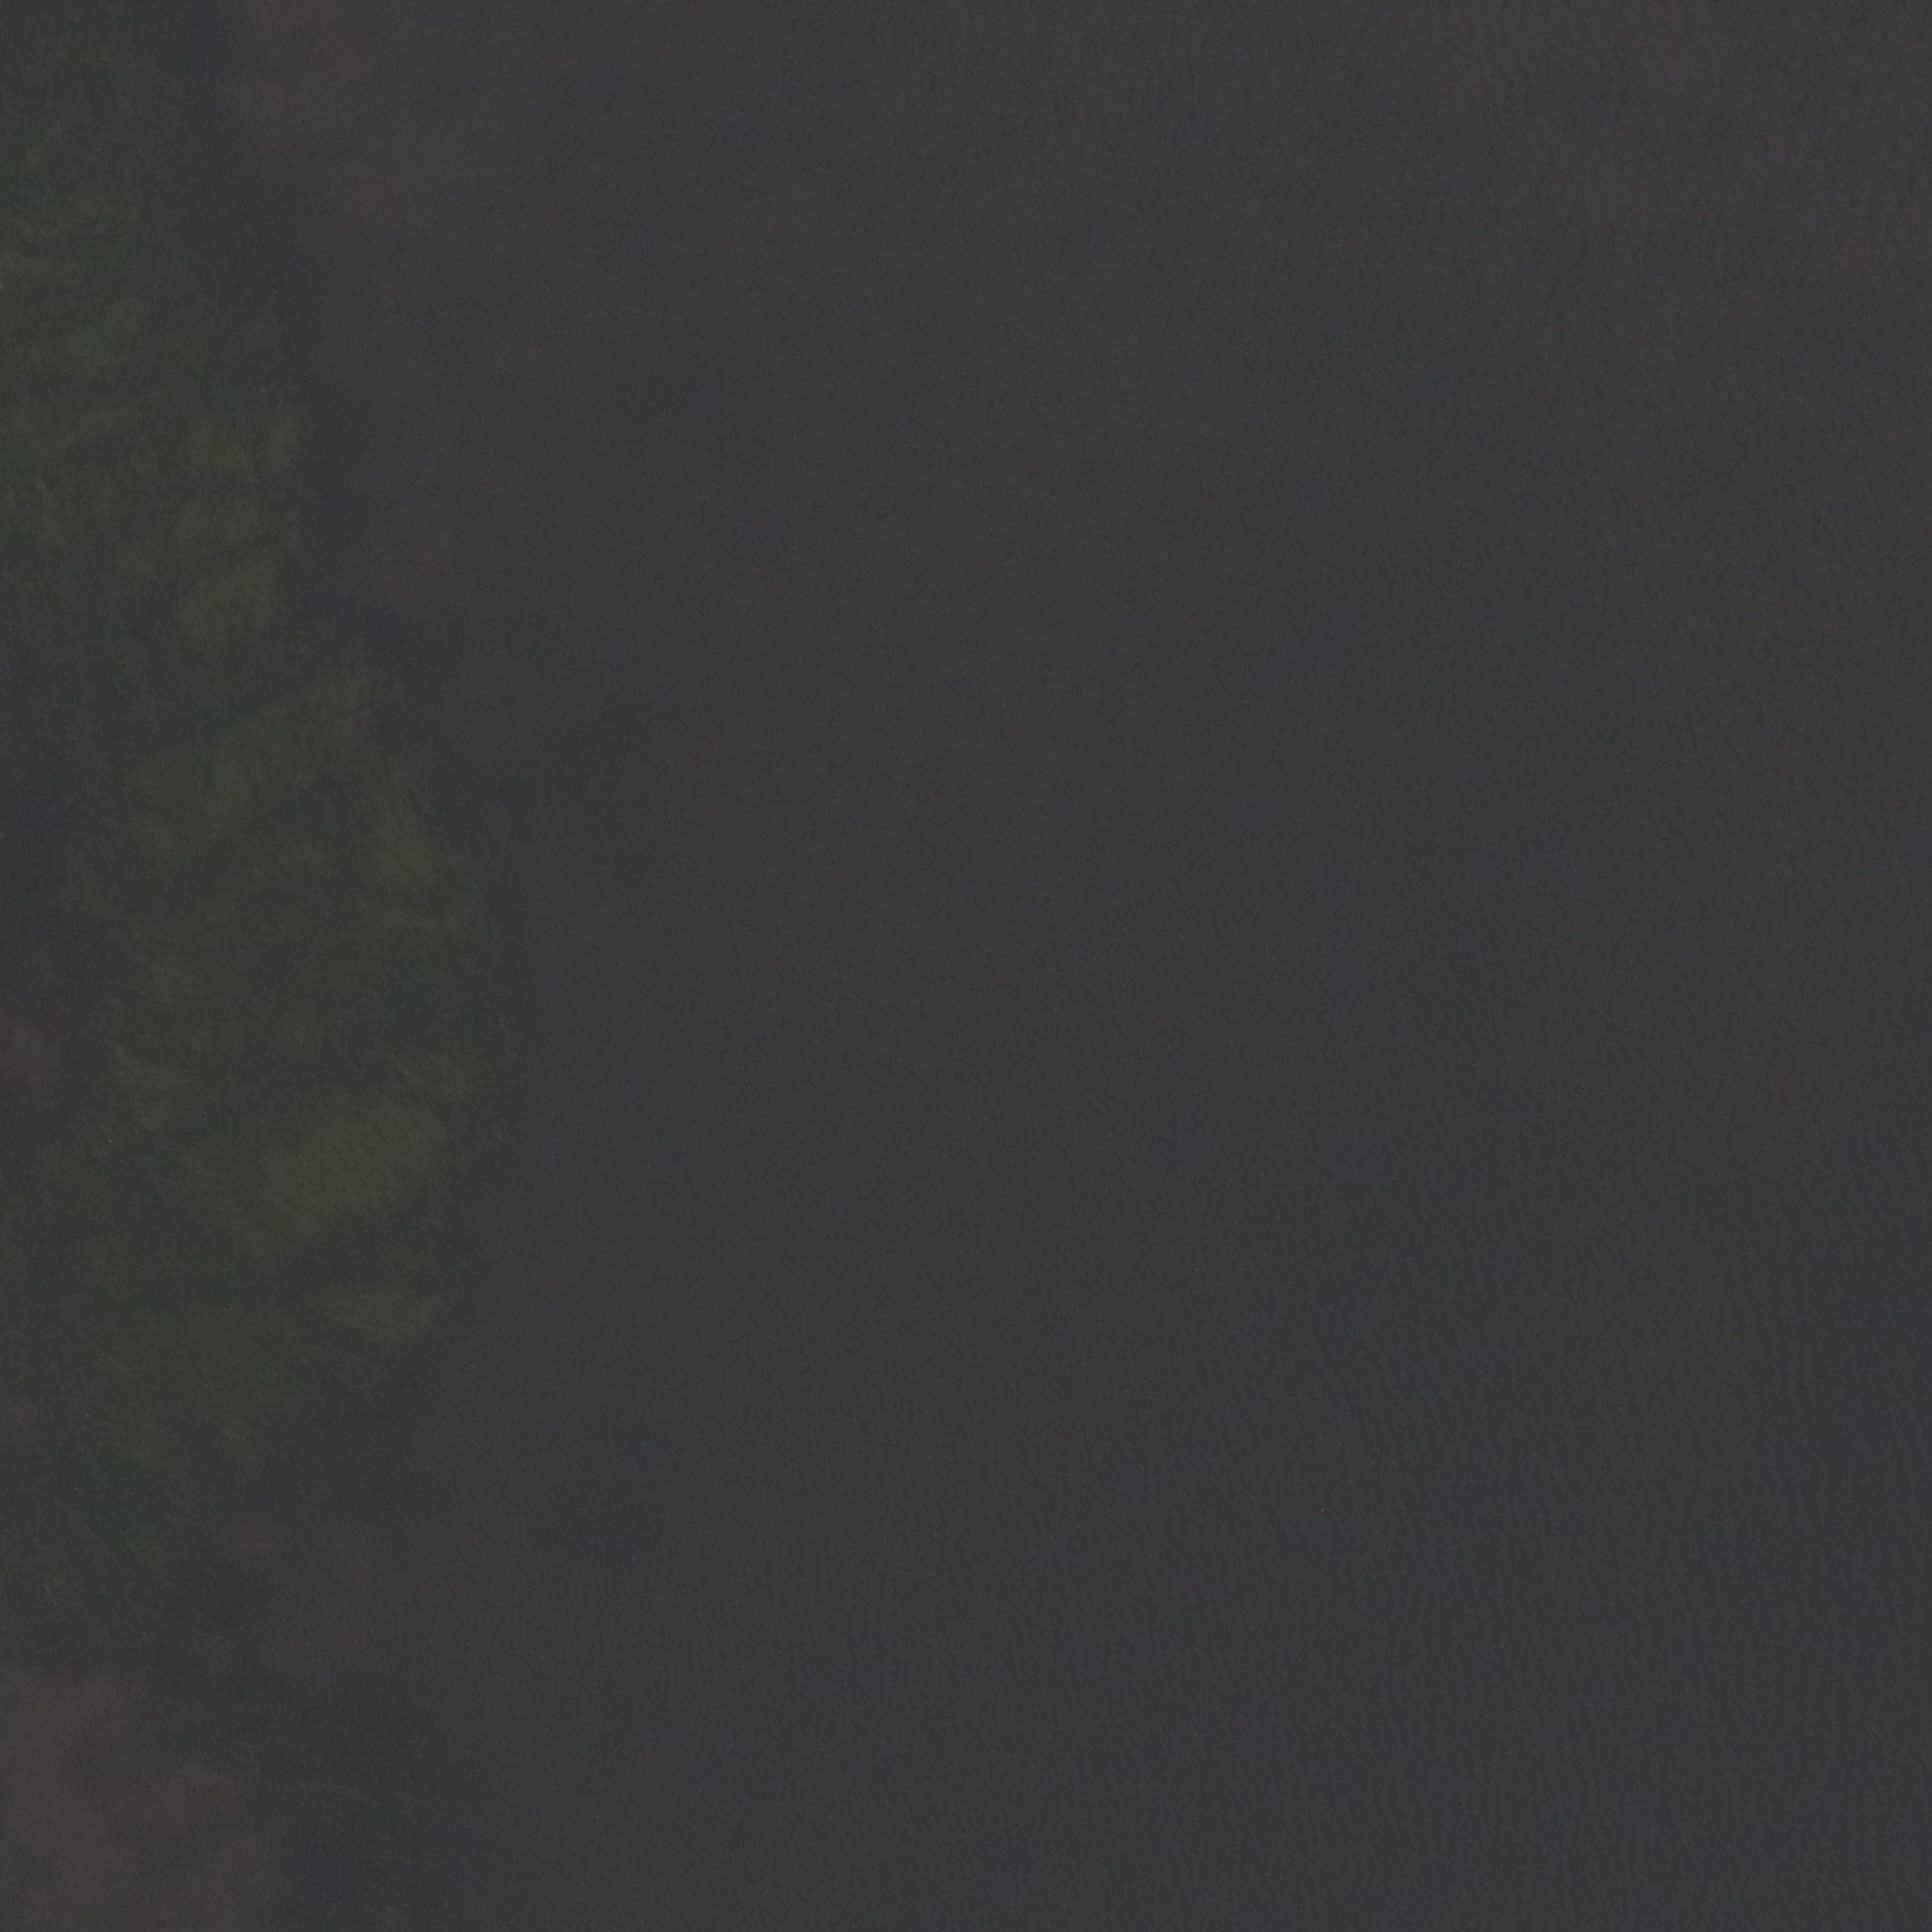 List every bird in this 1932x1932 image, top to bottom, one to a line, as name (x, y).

None